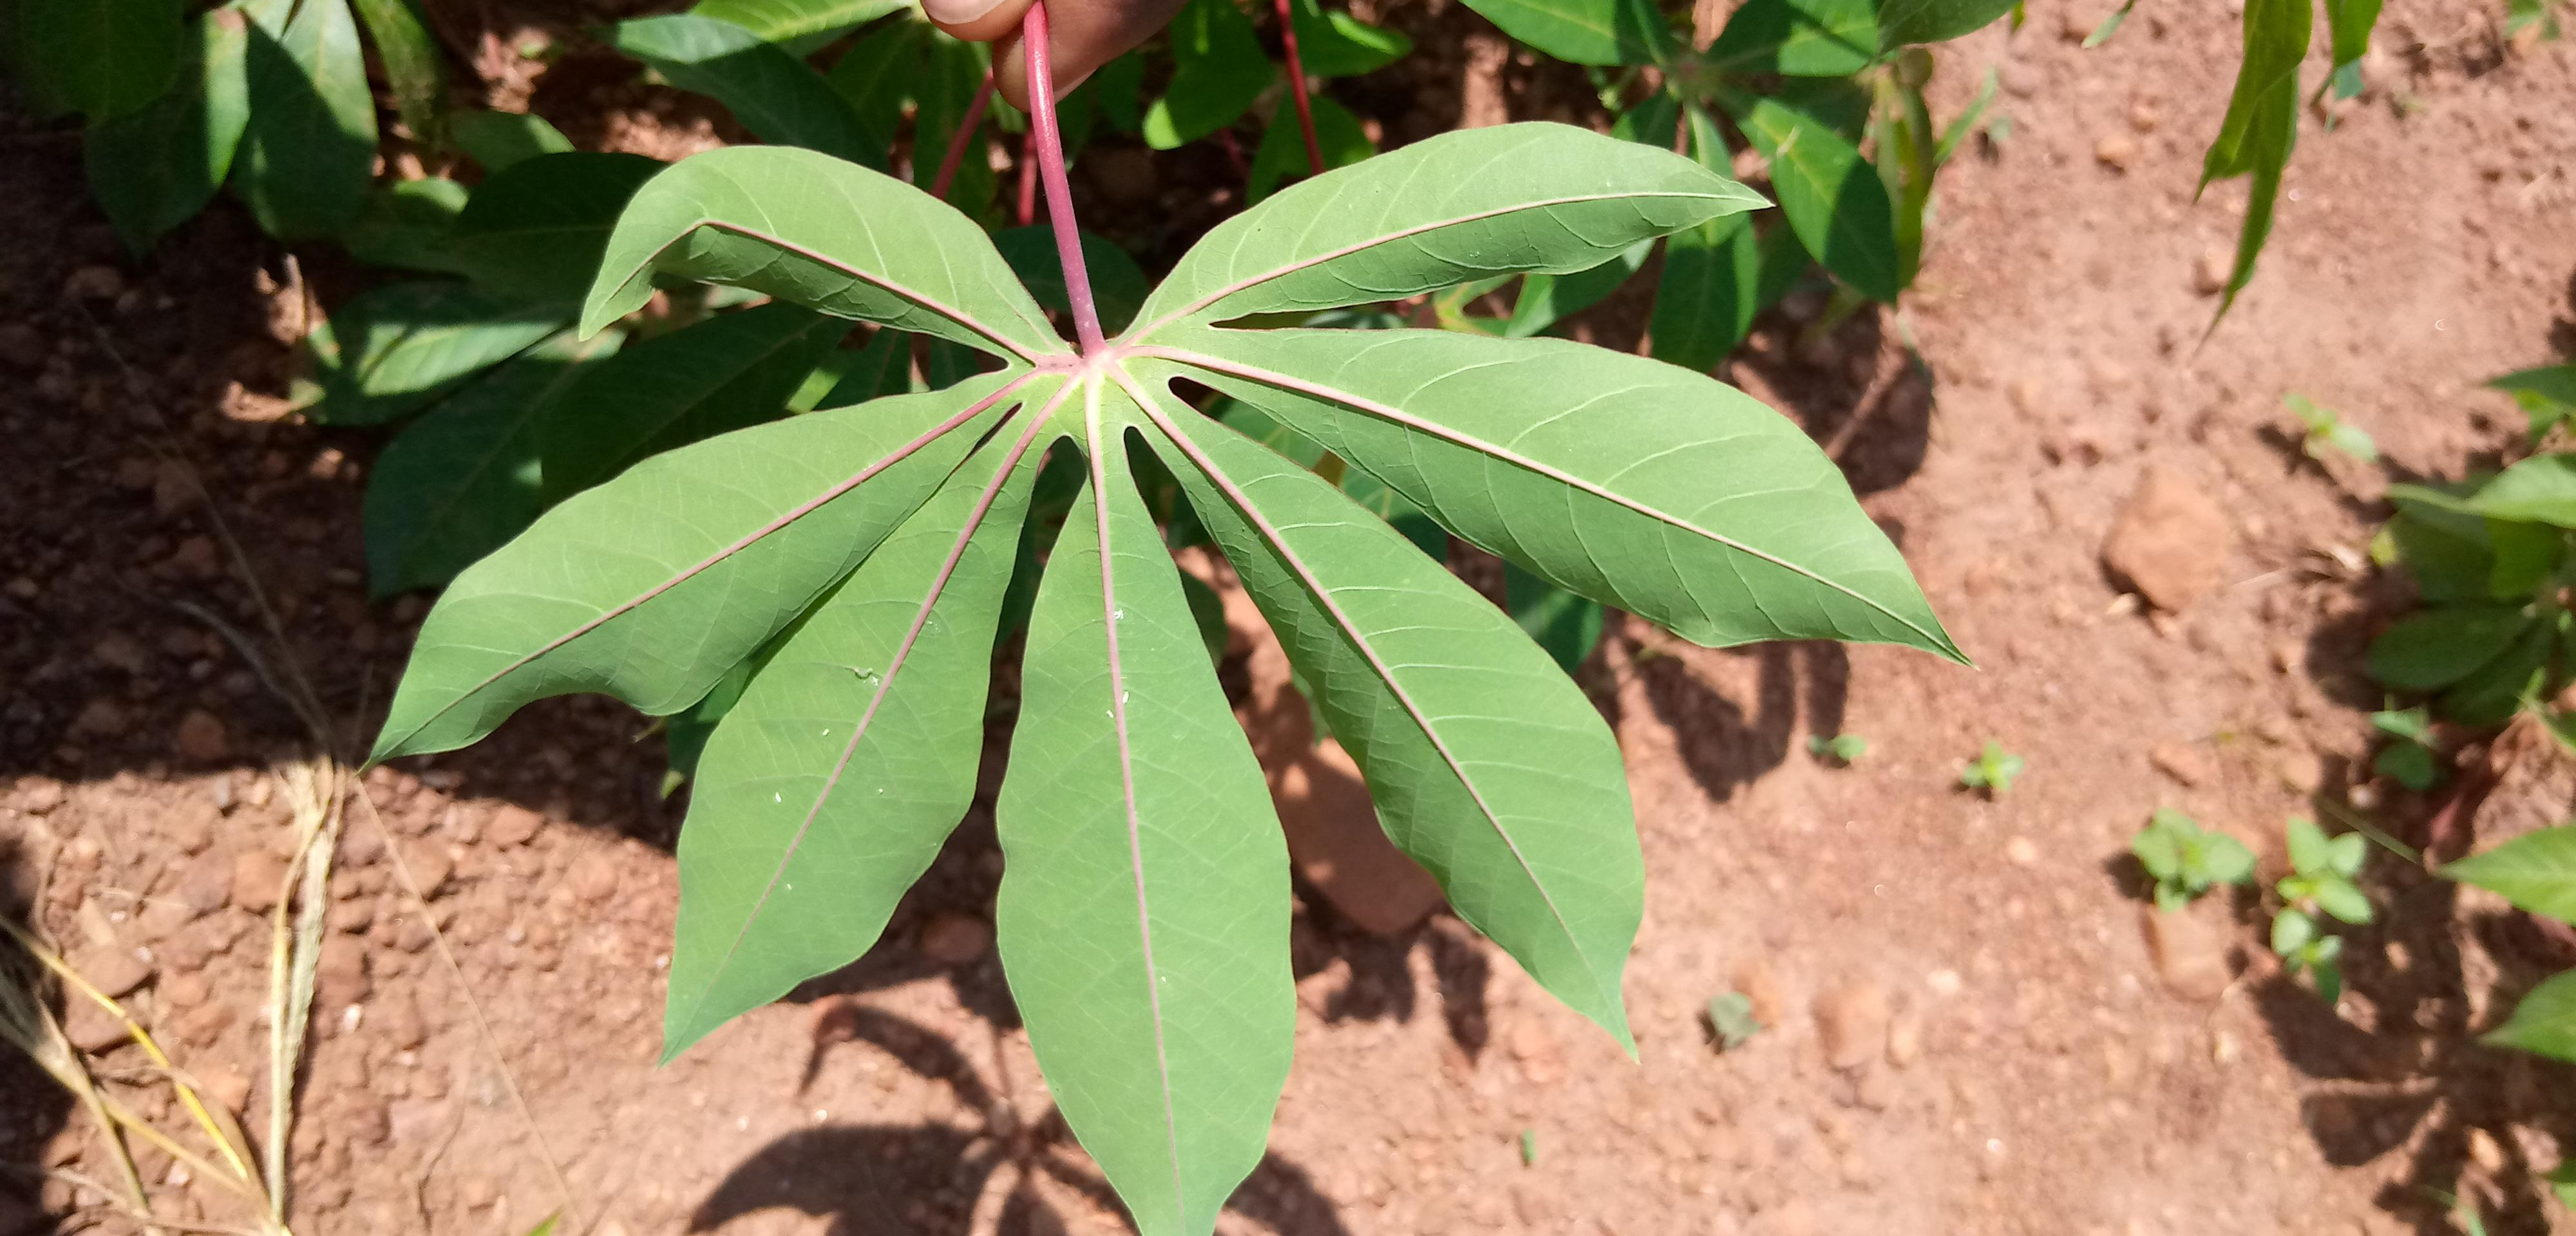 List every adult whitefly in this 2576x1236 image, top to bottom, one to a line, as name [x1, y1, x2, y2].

whitefly [1106, 606, 1128, 628]
whitefly [1115, 678, 1138, 711]
whitefly [1096, 700, 1118, 728]
whitefly [810, 721, 835, 747]
whitefly [763, 785, 786, 809]
whitefly [781, 873, 796, 900]
whitefly [1151, 969, 1170, 988]